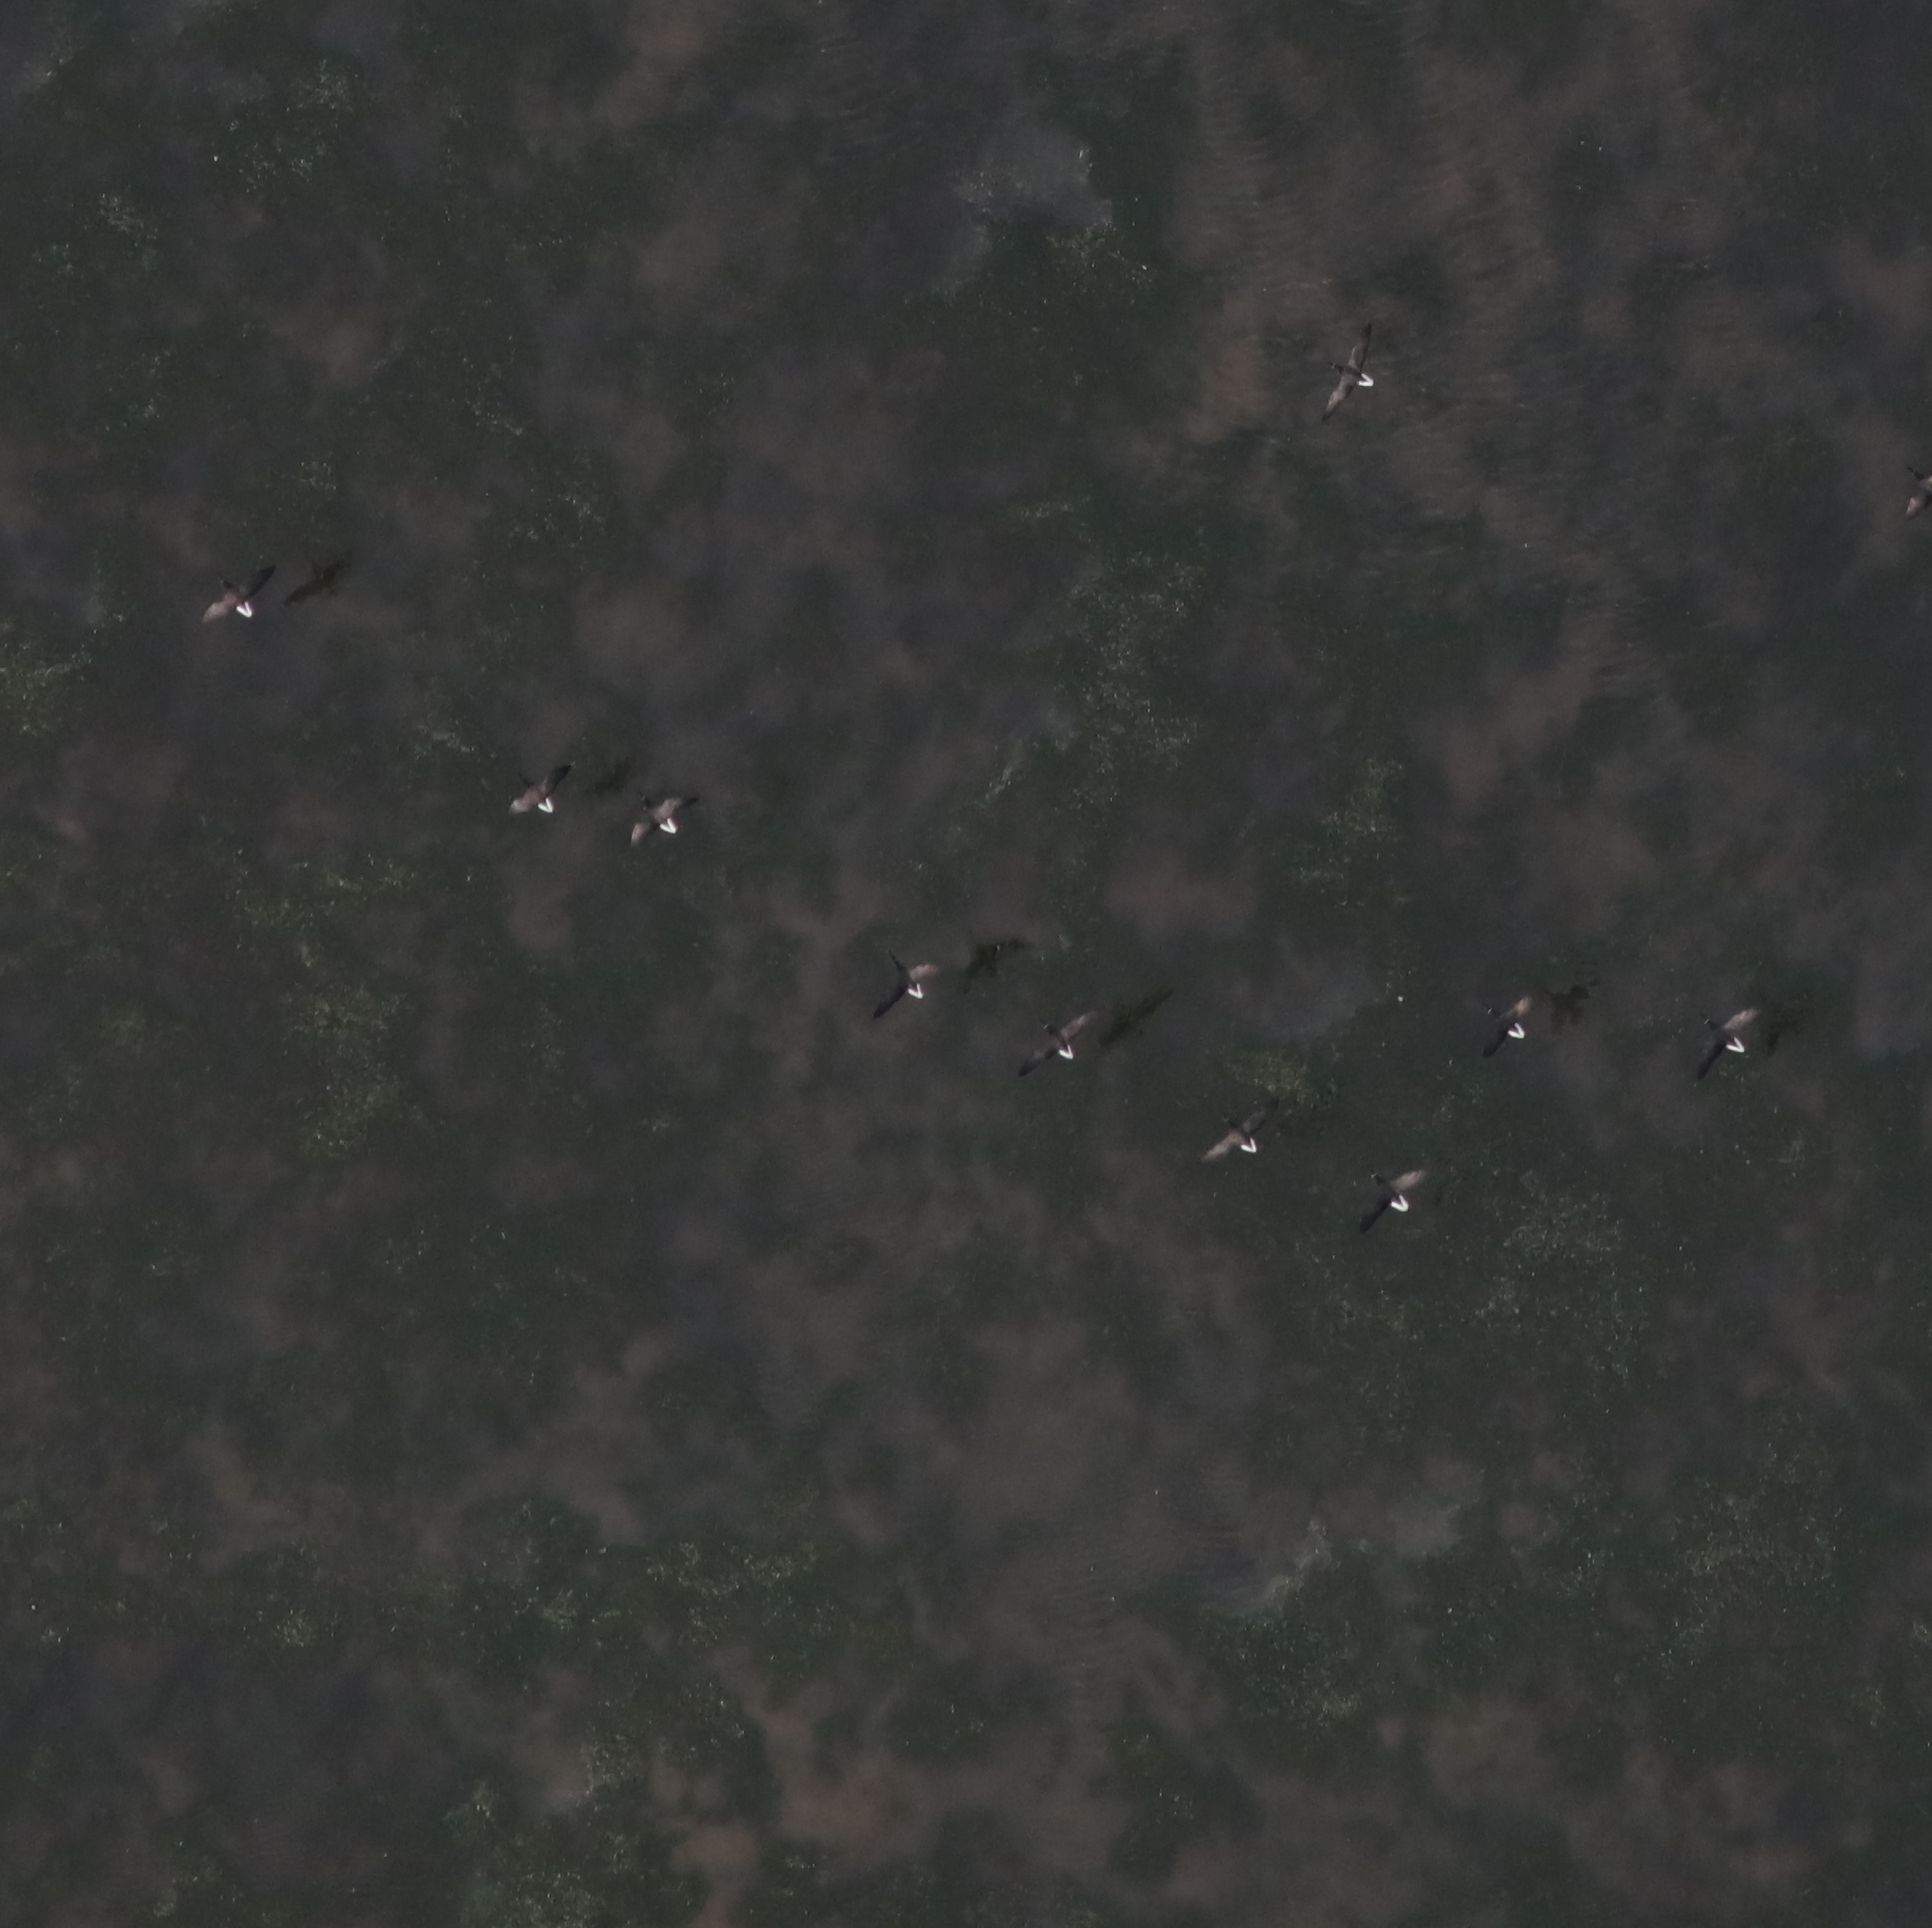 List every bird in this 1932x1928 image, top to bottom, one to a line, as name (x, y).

brant (1353, 376)
brant (235, 598)
brant (539, 793)
brant (664, 812)
brant (911, 982)
brant (1509, 1021)
brant (1056, 1039)
brant (1725, 1039)
brant (1241, 1137)
brant (1400, 1195)